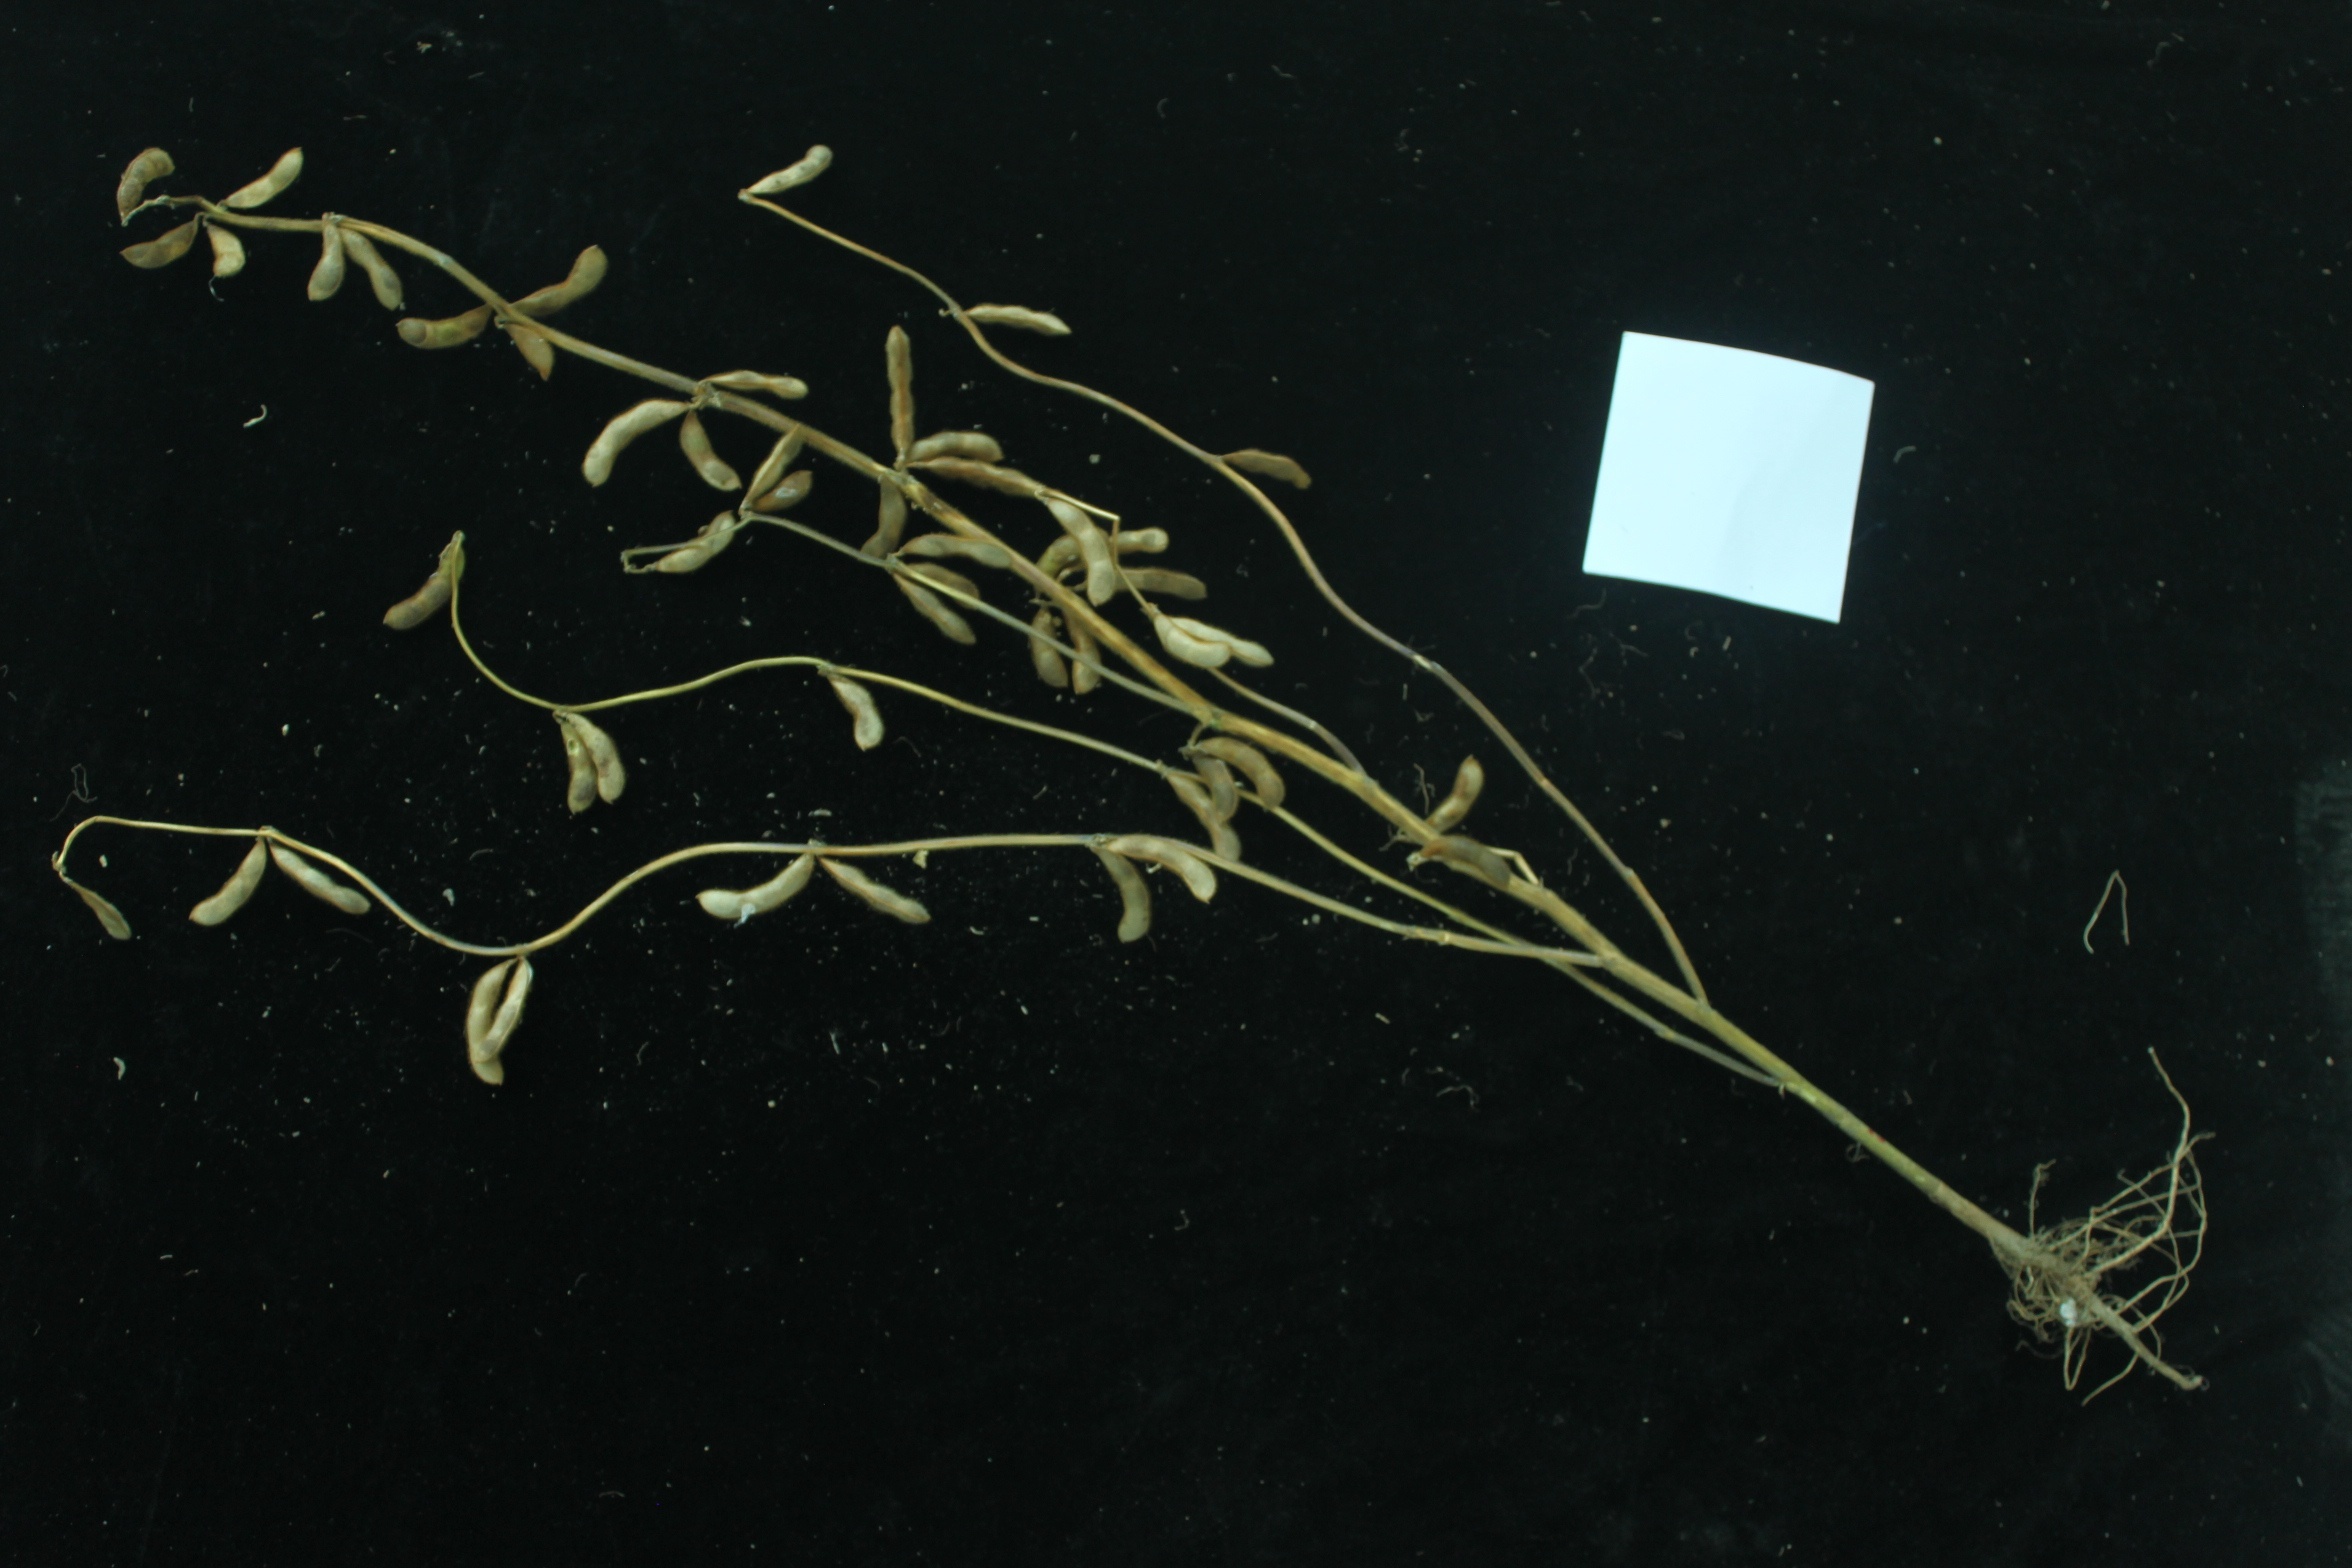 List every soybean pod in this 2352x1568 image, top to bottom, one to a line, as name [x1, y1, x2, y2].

soybean pod [743, 147, 832, 197]
soybean pod [221, 148, 303, 211]
soybean pod [118, 150, 174, 228]
soybean pod [309, 213, 343, 303]
soybean pod [123, 217, 199, 270]
soybean pod [204, 225, 244, 279]
soybean pod [339, 231, 403, 311]
soybean pod [515, 246, 605, 319]
soybean pod [399, 307, 493, 351]
soybean pod [965, 307, 1070, 337]
soybean pod [497, 326, 554, 383]
soybean pod [886, 327, 913, 465]
soybean pod [699, 371, 808, 401]
soybean pod [585, 402, 693, 486]
soybean pod [680, 402, 743, 491]
soybean pod [739, 429, 803, 518]
soybean pod [901, 434, 1003, 467]
soybean pod [1220, 450, 1312, 492]
soybean pod [914, 457, 1047, 501]
soybean pod [751, 473, 814, 514]
soybean pod [857, 473, 906, 561]
soybean pod [1040, 500, 1116, 606]
soybean pod [657, 513, 735, 574]
soybean pod [1038, 530, 1168, 578]
soybean pod [384, 531, 465, 629]
soybean pod [893, 535, 1011, 567]
soybean pod [907, 565, 980, 603]
soybean pod [1075, 570, 1206, 600]
soybean pod [891, 575, 976, 647]
soybean pod [1030, 611, 1069, 688]
soybean pod [1152, 616, 1231, 669]
soybean pod [1173, 617, 1275, 668]
soybean pod [822, 668, 883, 751]
soybean pod [559, 712, 624, 804]
soybean pod [553, 715, 600, 814]
soybean pod [1189, 739, 1285, 814]
soybean pod [1193, 755, 1236, 824]
soybean pod [1395, 757, 1482, 841]
soybean pod [1160, 763, 1239, 864]
soybean pod [190, 836, 265, 926]
soybean pod [1101, 837, 1214, 905]
soybean pod [1417, 837, 1513, 886]
soybean pod [270, 841, 369, 914]
soybean pod [1087, 847, 1150, 943]
soybean pod [696, 848, 813, 928]
soybean pod [822, 856, 931, 926]
soybean pod [59, 880, 131, 939]
soybean pod [472, 961, 532, 1062]
soybean pod [468, 962, 517, 1084]